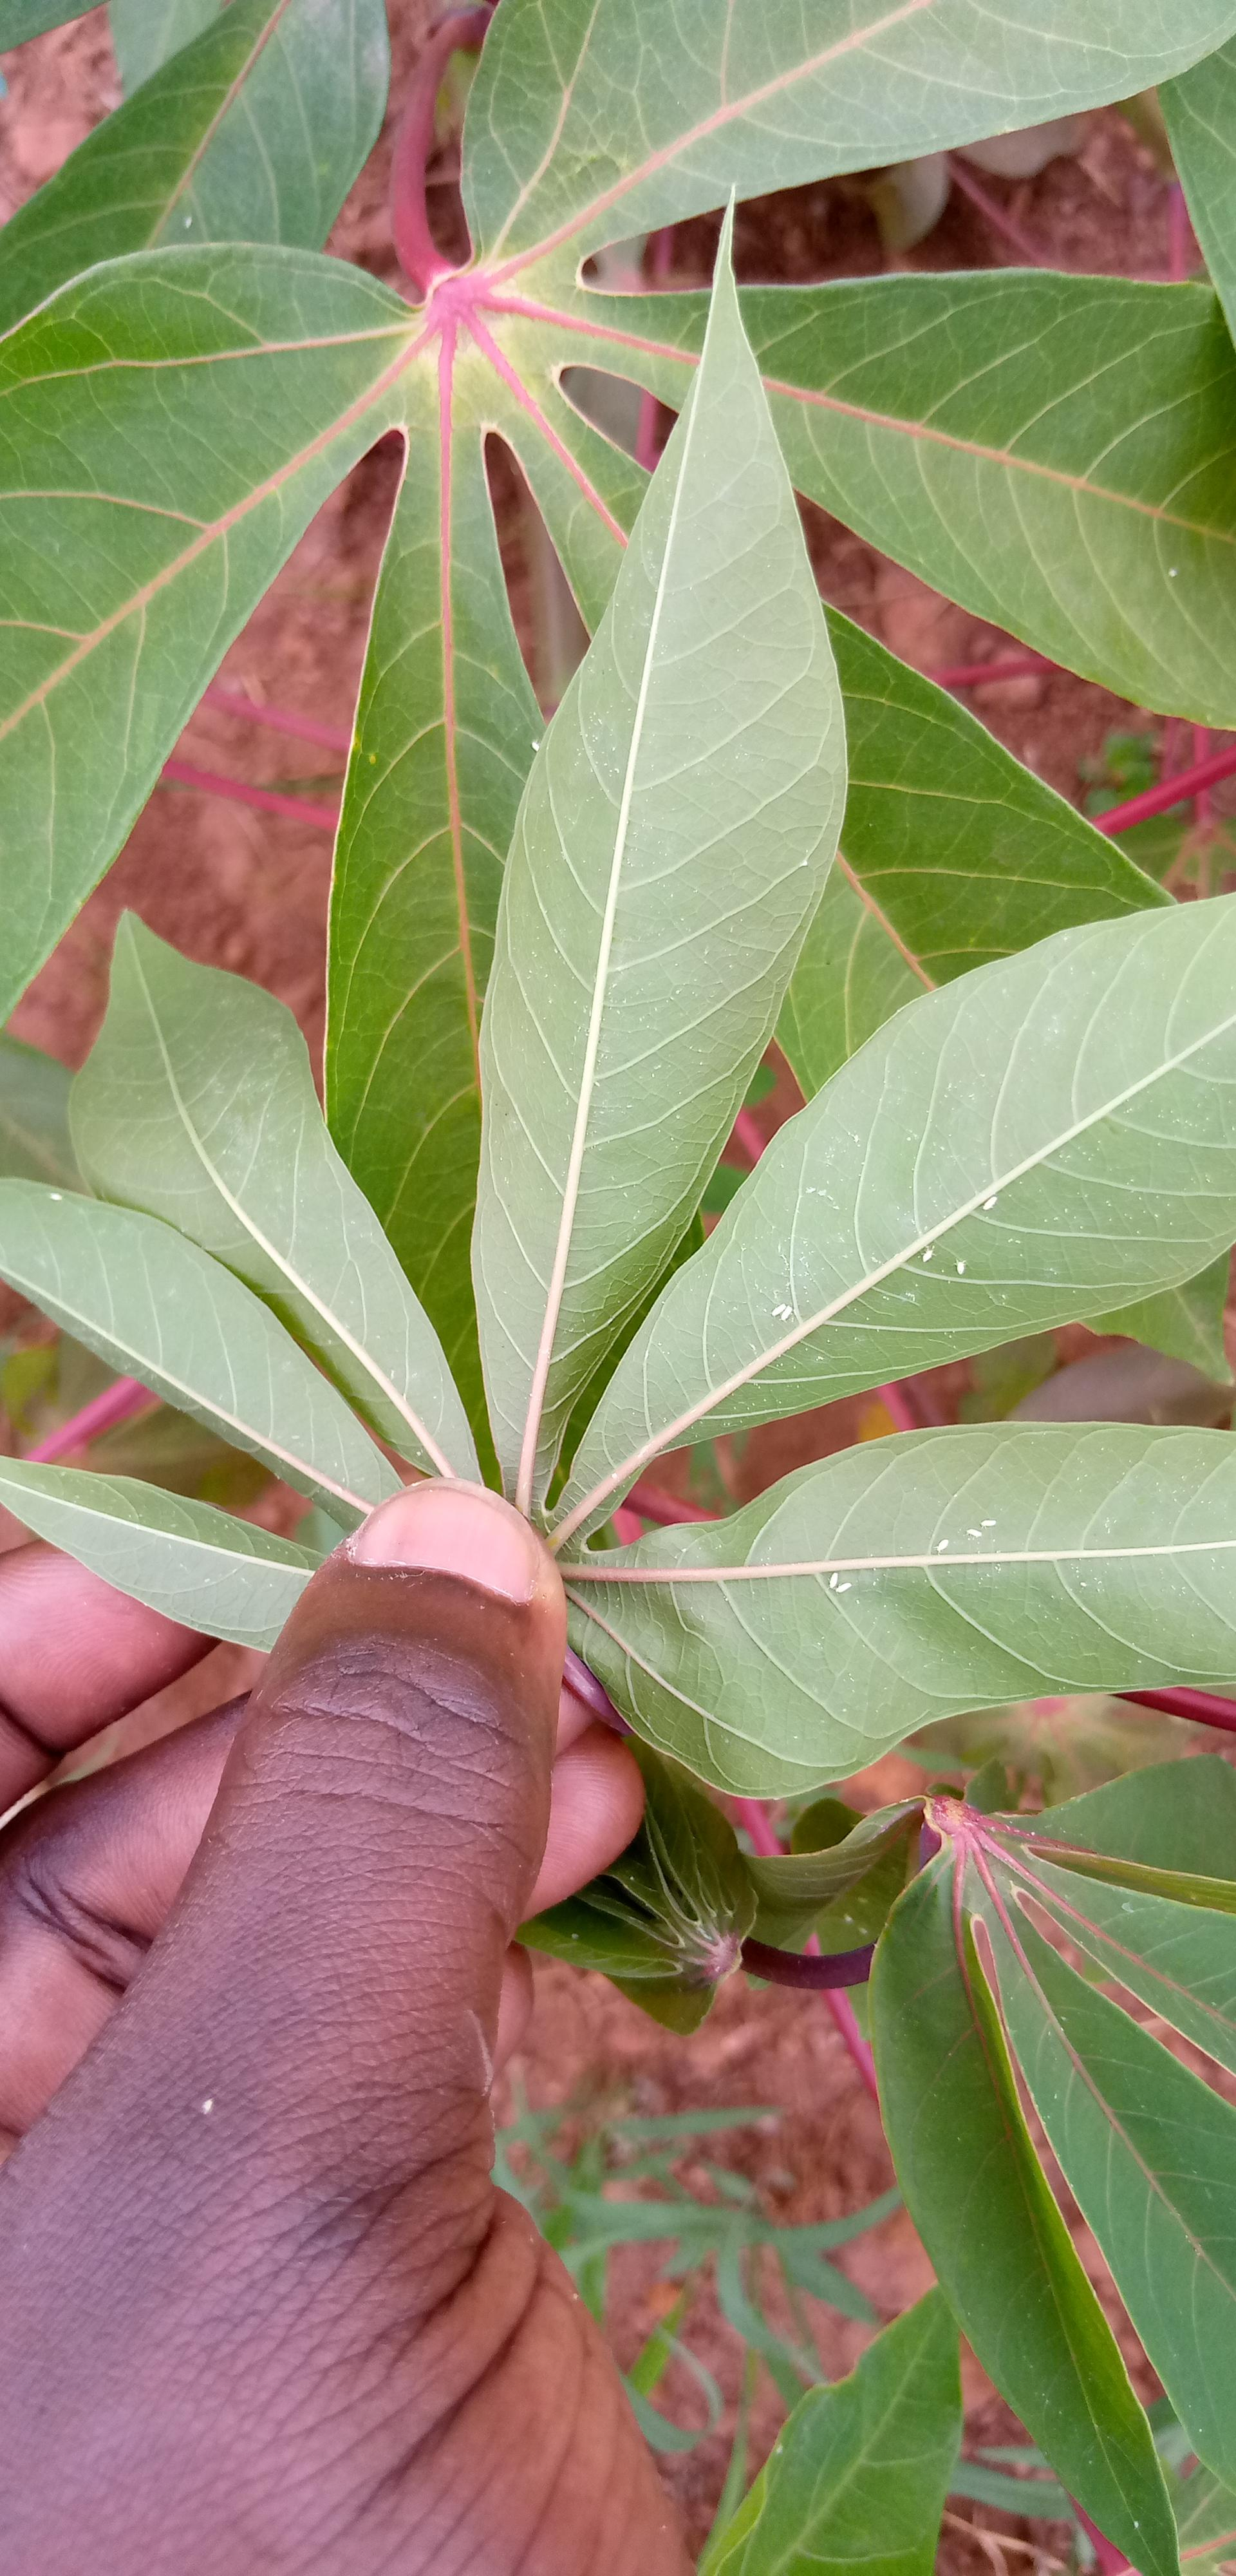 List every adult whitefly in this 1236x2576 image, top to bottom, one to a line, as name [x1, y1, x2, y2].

whitefly [527, 739, 543, 756]
whitefly [47, 1190, 65, 1204]
whitefly [981, 1193, 1000, 1213]
whitefly [920, 1245, 935, 1265]
whitefly [953, 1257, 968, 1279]
whitefly [769, 1300, 787, 1318]
whitefly [780, 1305, 795, 1322]
whitefly [979, 1519, 999, 1529]
whitefly [964, 1527, 983, 1540]
whitefly [933, 1537, 951, 1554]
whitefly [827, 1571, 840, 1590]
whitefly [835, 1581, 854, 1595]